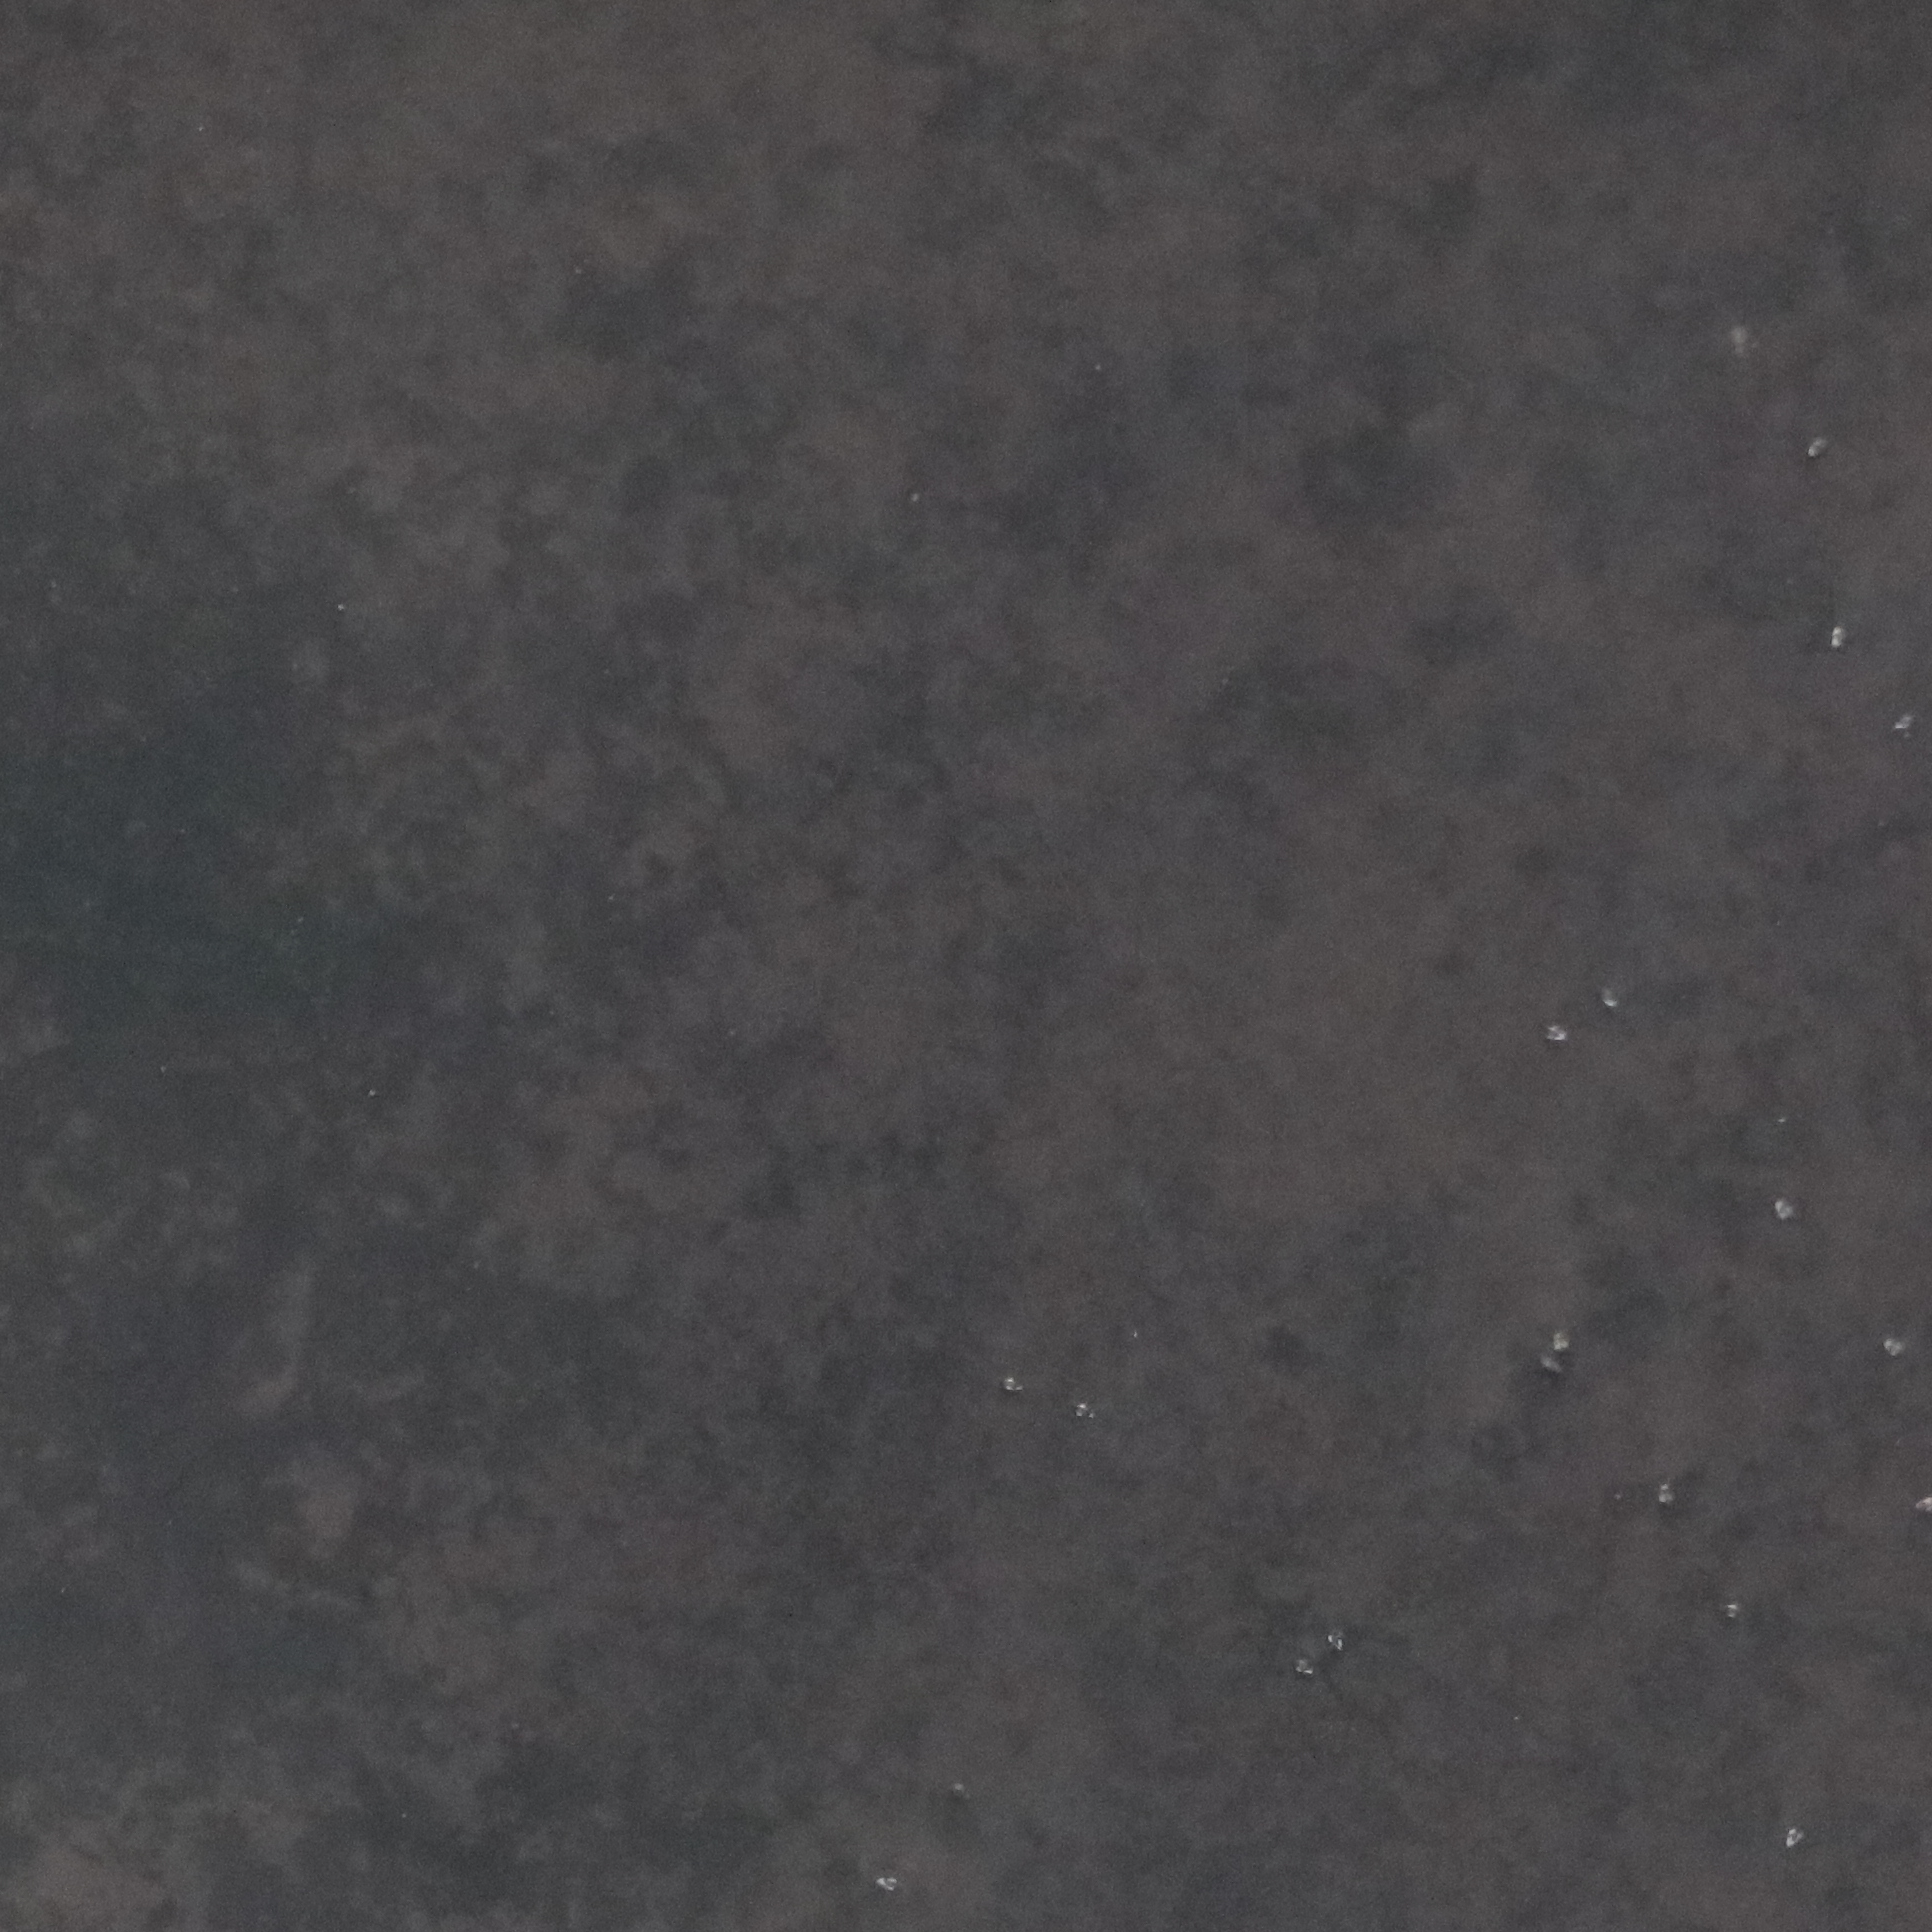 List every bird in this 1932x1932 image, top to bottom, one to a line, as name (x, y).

brant (1811, 458)
brant (1838, 642)
brant (1907, 719)
brant (1616, 1007)
brant (1558, 1036)
brant (1781, 1212)
brant (1568, 1339)
brant (1889, 1353)
brant (1556, 1363)
brant (1011, 1385)
brant (1083, 1410)
brant (1666, 1502)
brant (1930, 1505)
brant (1731, 1610)
brant (1337, 1642)
brant (1305, 1663)
brant (957, 1793)
brant (1797, 1837)
brant (892, 1878)